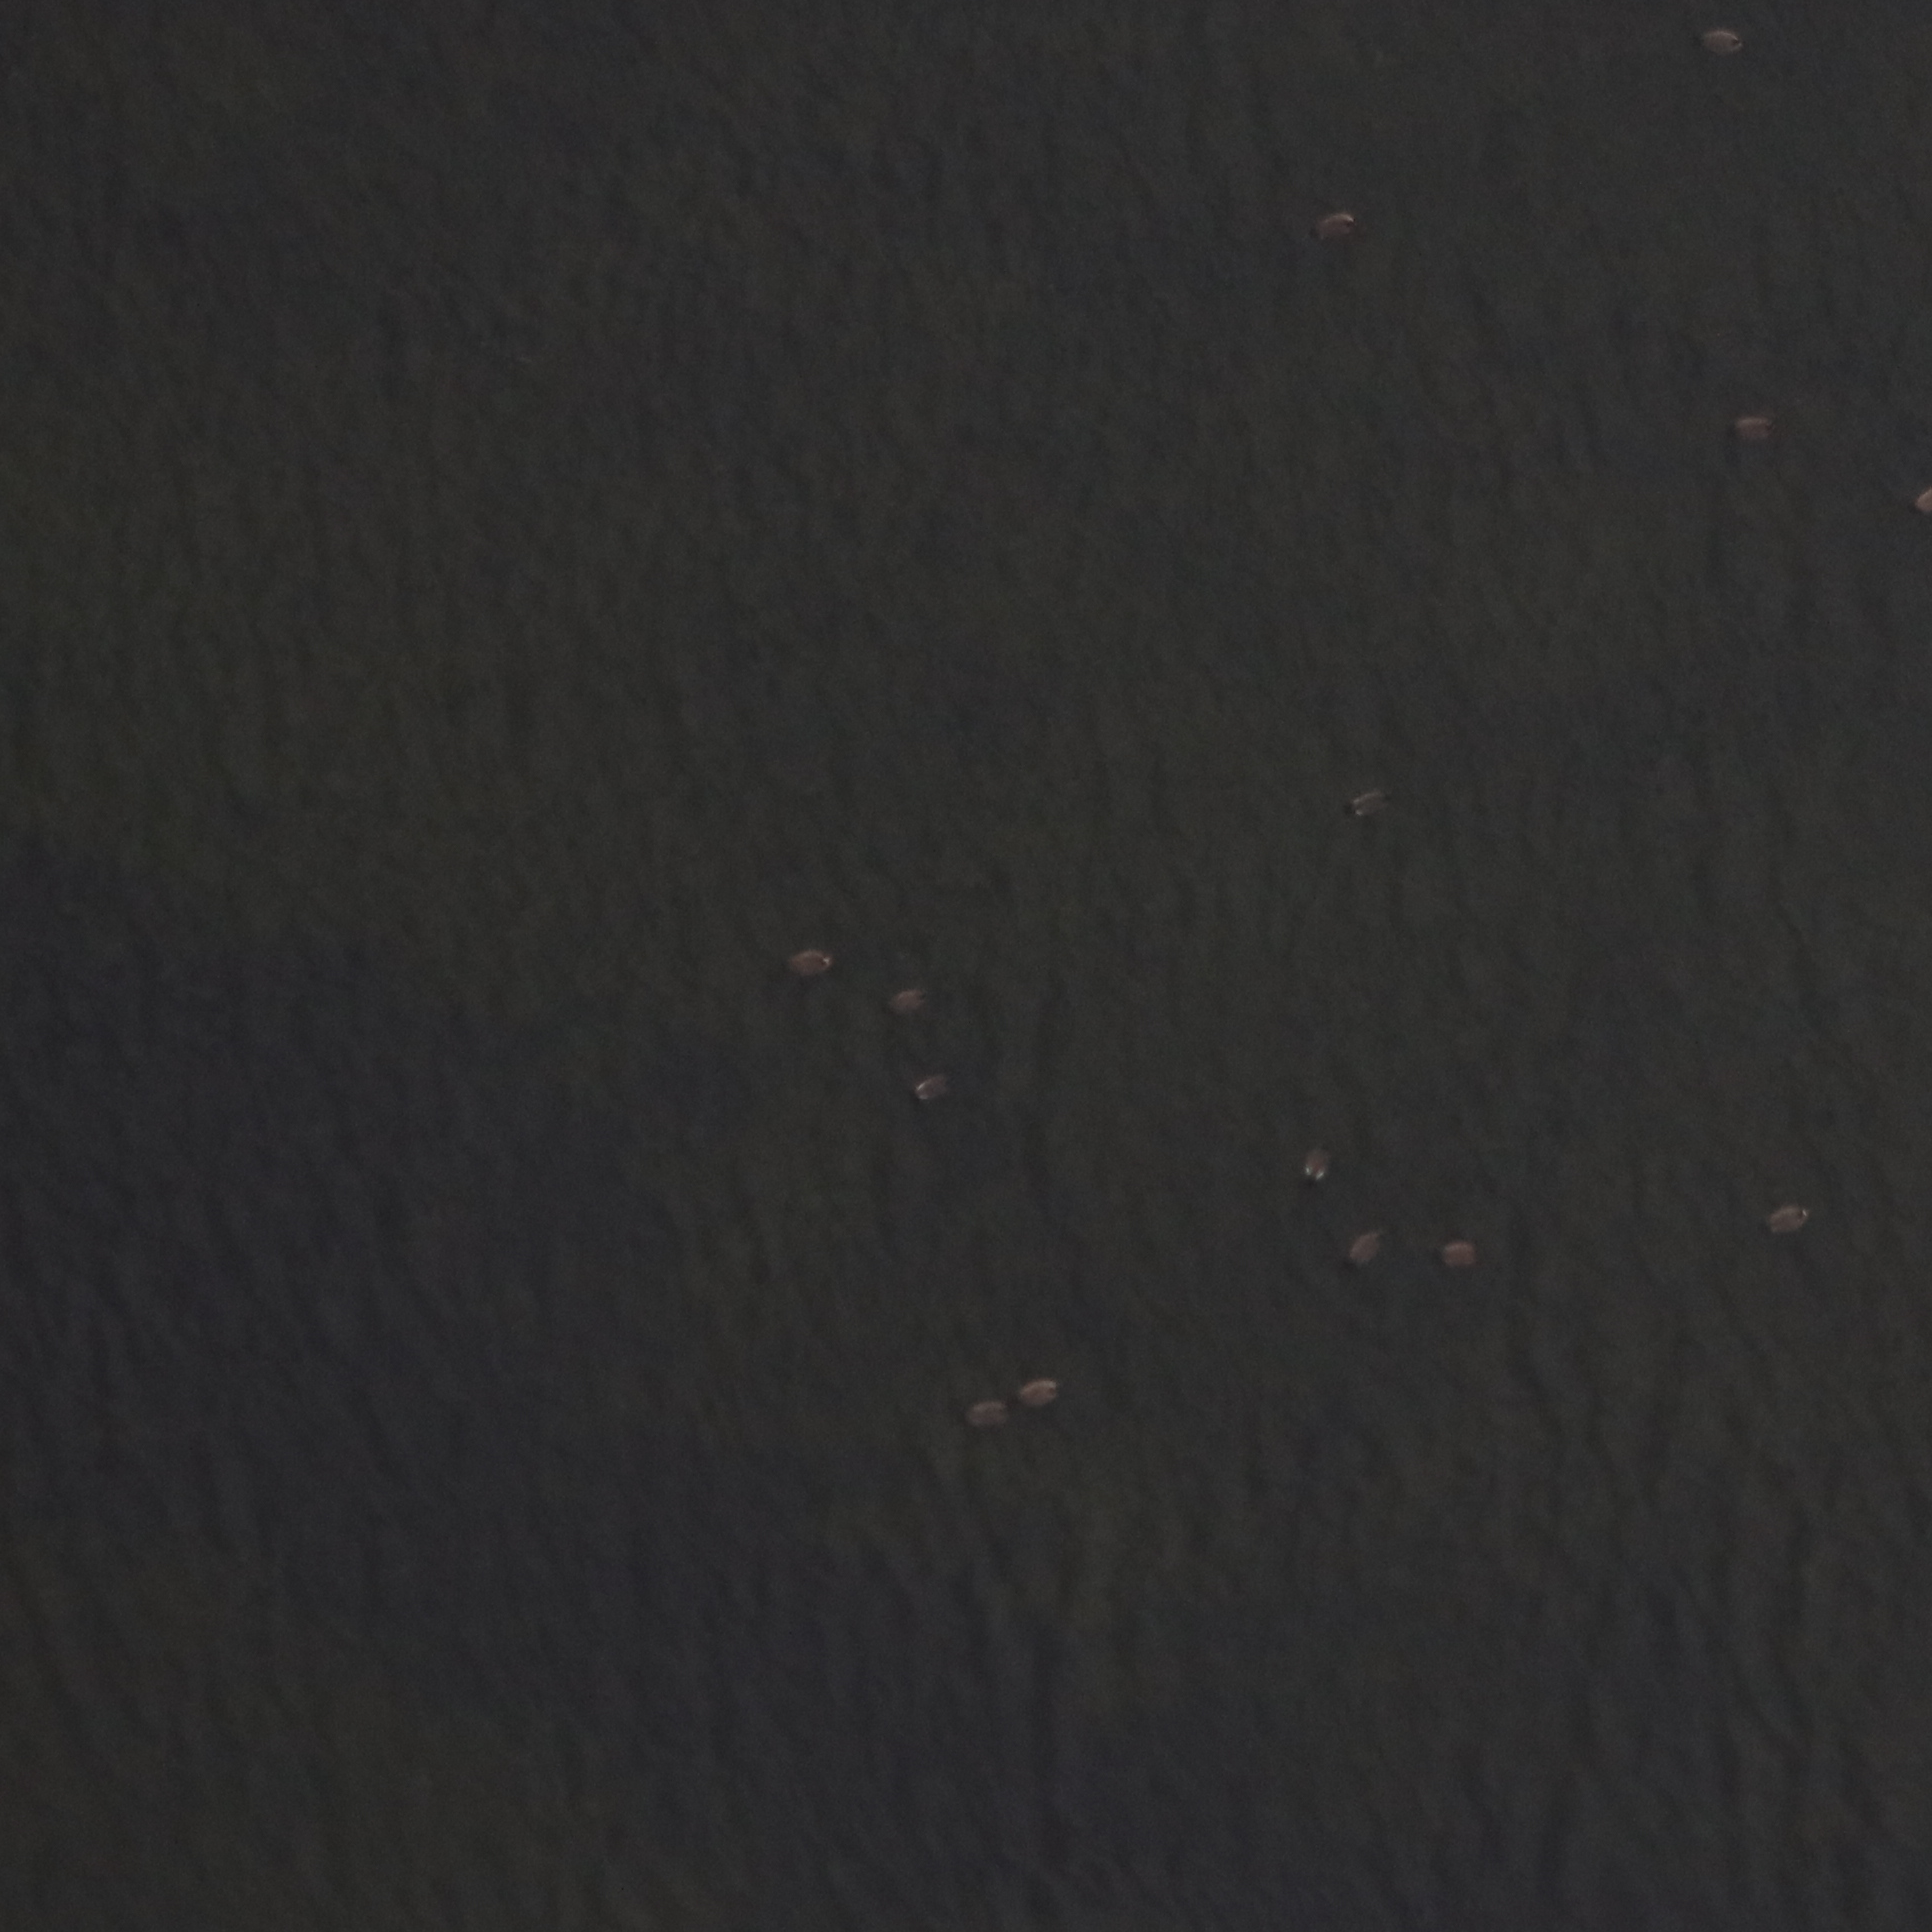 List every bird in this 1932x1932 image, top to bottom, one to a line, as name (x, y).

Canada goose (1721, 41)
Canada goose (1335, 228)
Canada goose (1753, 428)
Canada goose (1359, 805)
Canada goose (810, 962)
Canada goose (912, 999)
Canada goose (931, 1087)
Canada goose (1320, 1159)
Canada goose (1787, 1220)
Canada goose (1367, 1248)
Canada goose (1457, 1255)
Canada goose (1036, 1393)
Canada goose (988, 1417)